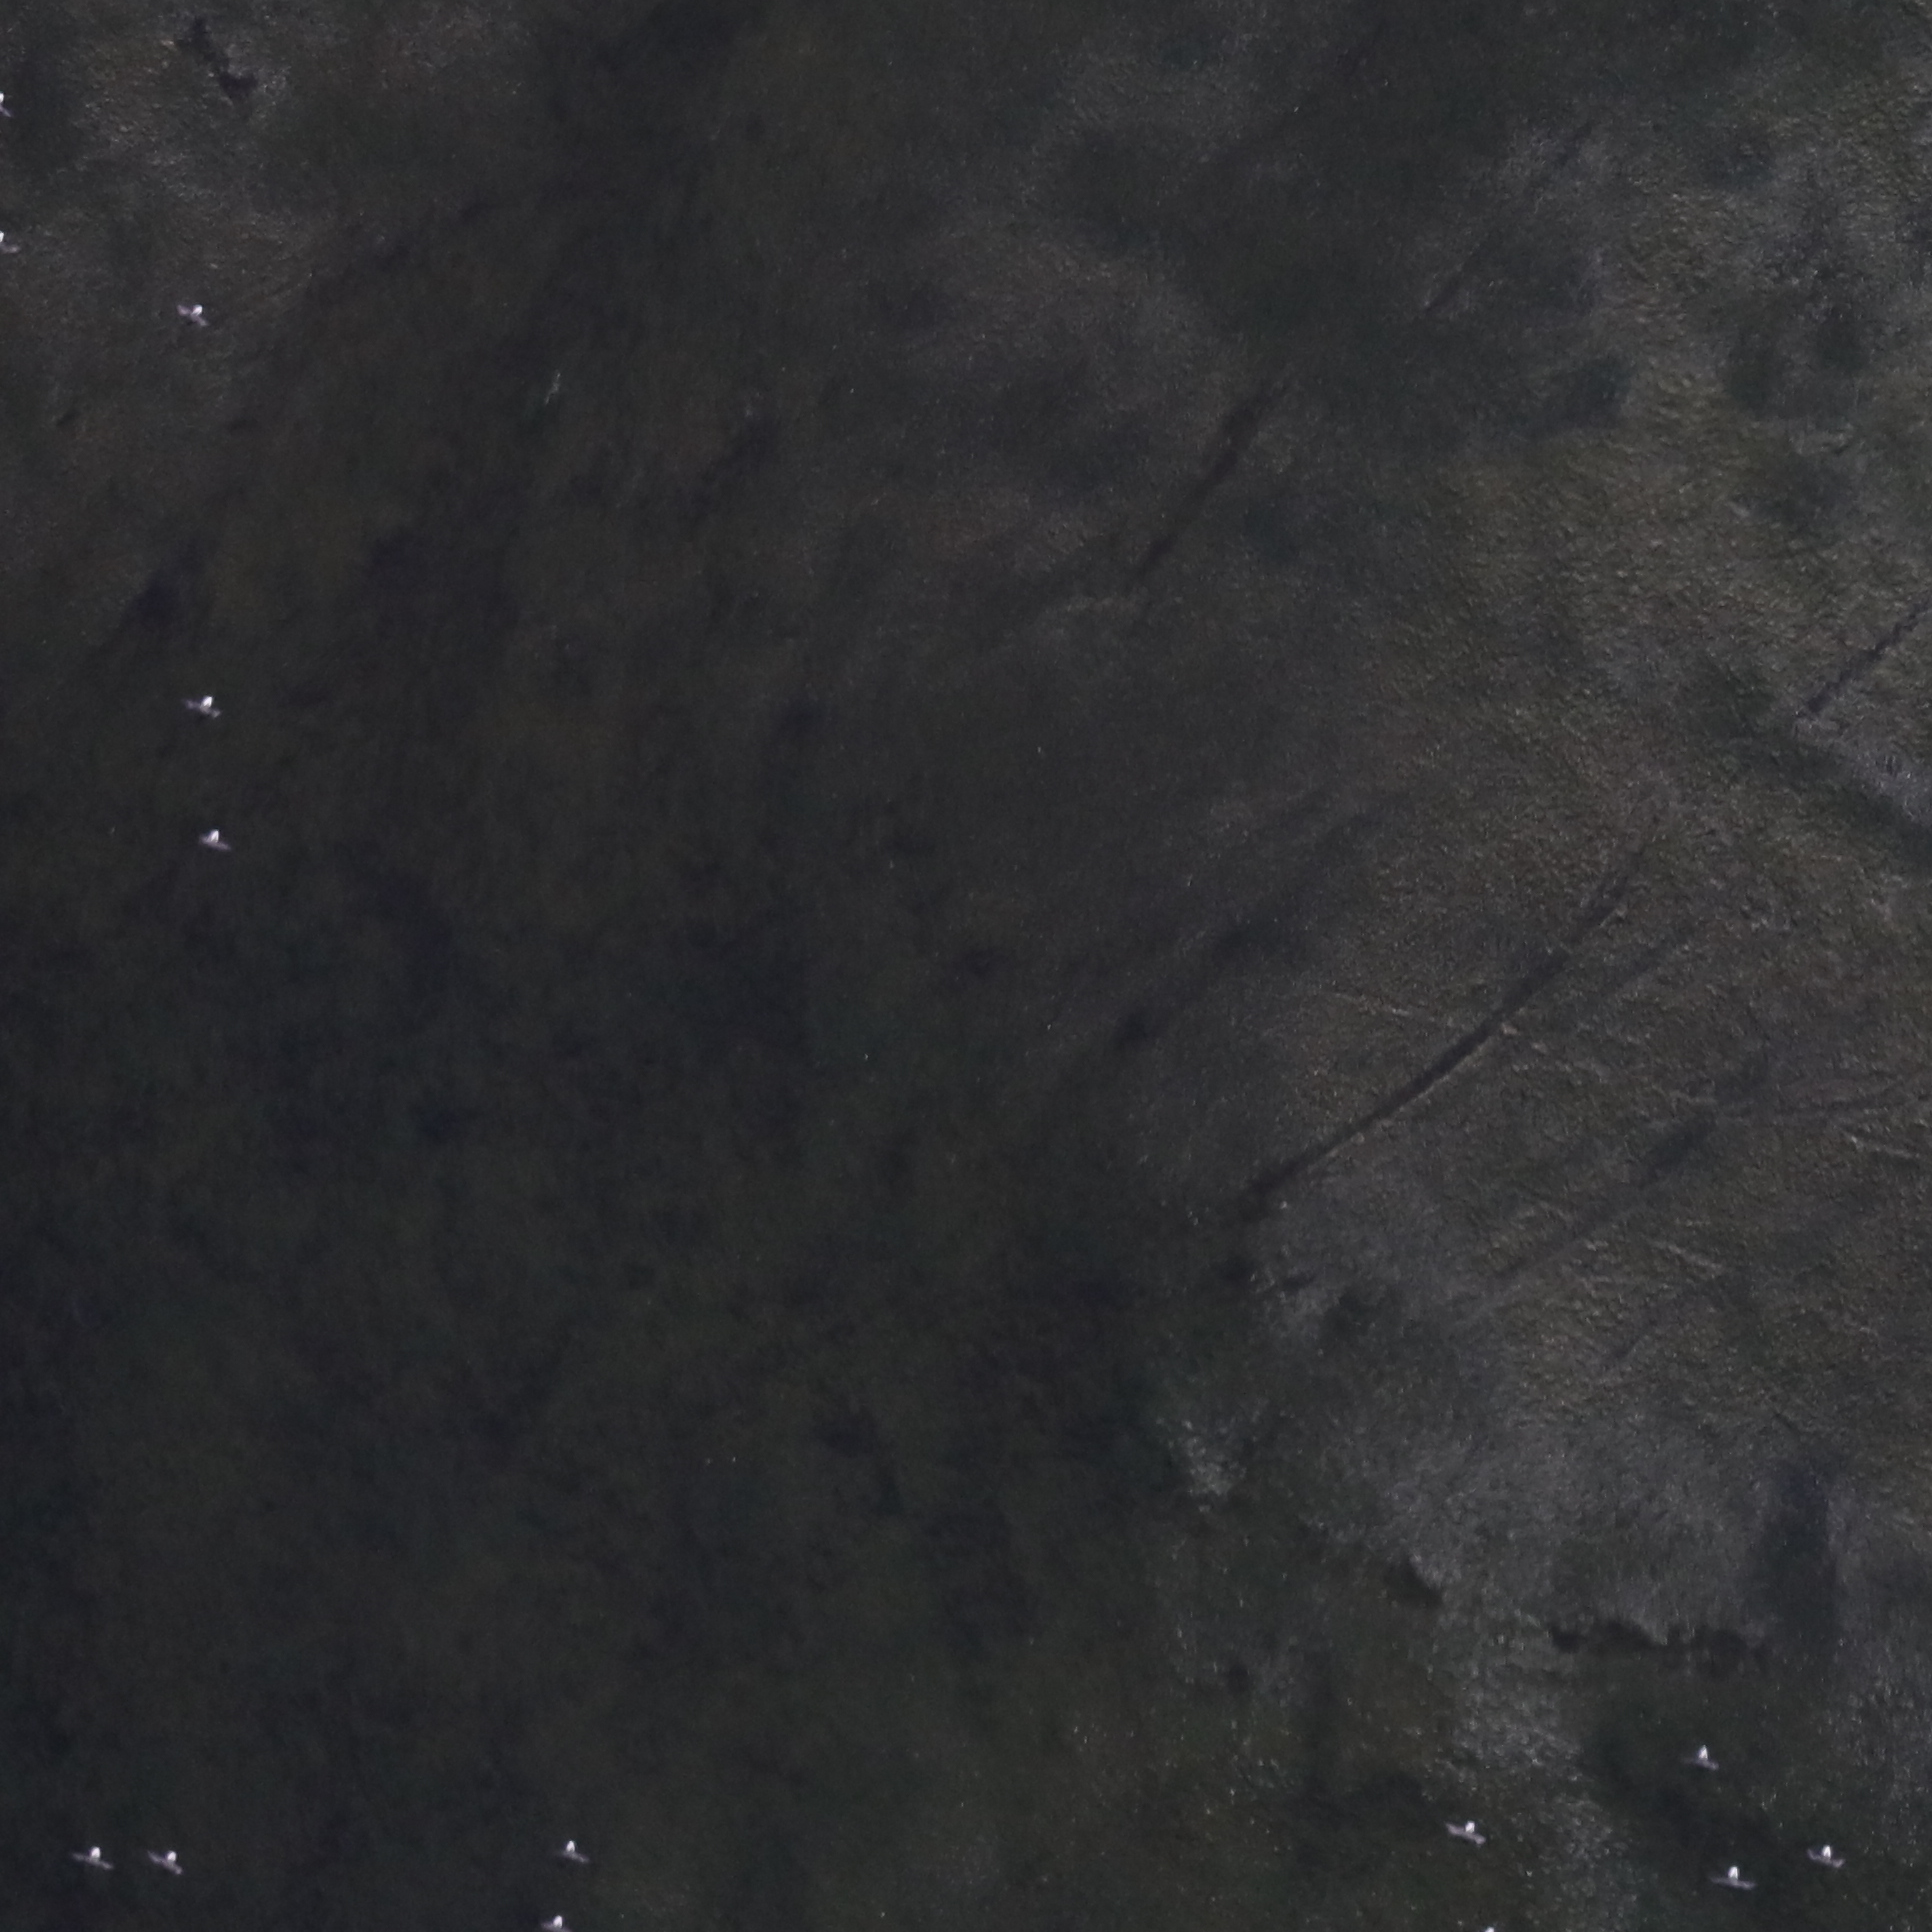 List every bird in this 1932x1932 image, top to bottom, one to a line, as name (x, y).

brant (192, 315)
brant (203, 707)
brant (218, 843)
brant (1698, 1766)
brant (1462, 1832)
brant (1825, 1857)
brant (96, 1862)
brant (174, 1863)
brant (574, 1863)
brant (1733, 1873)
brant (554, 1929)